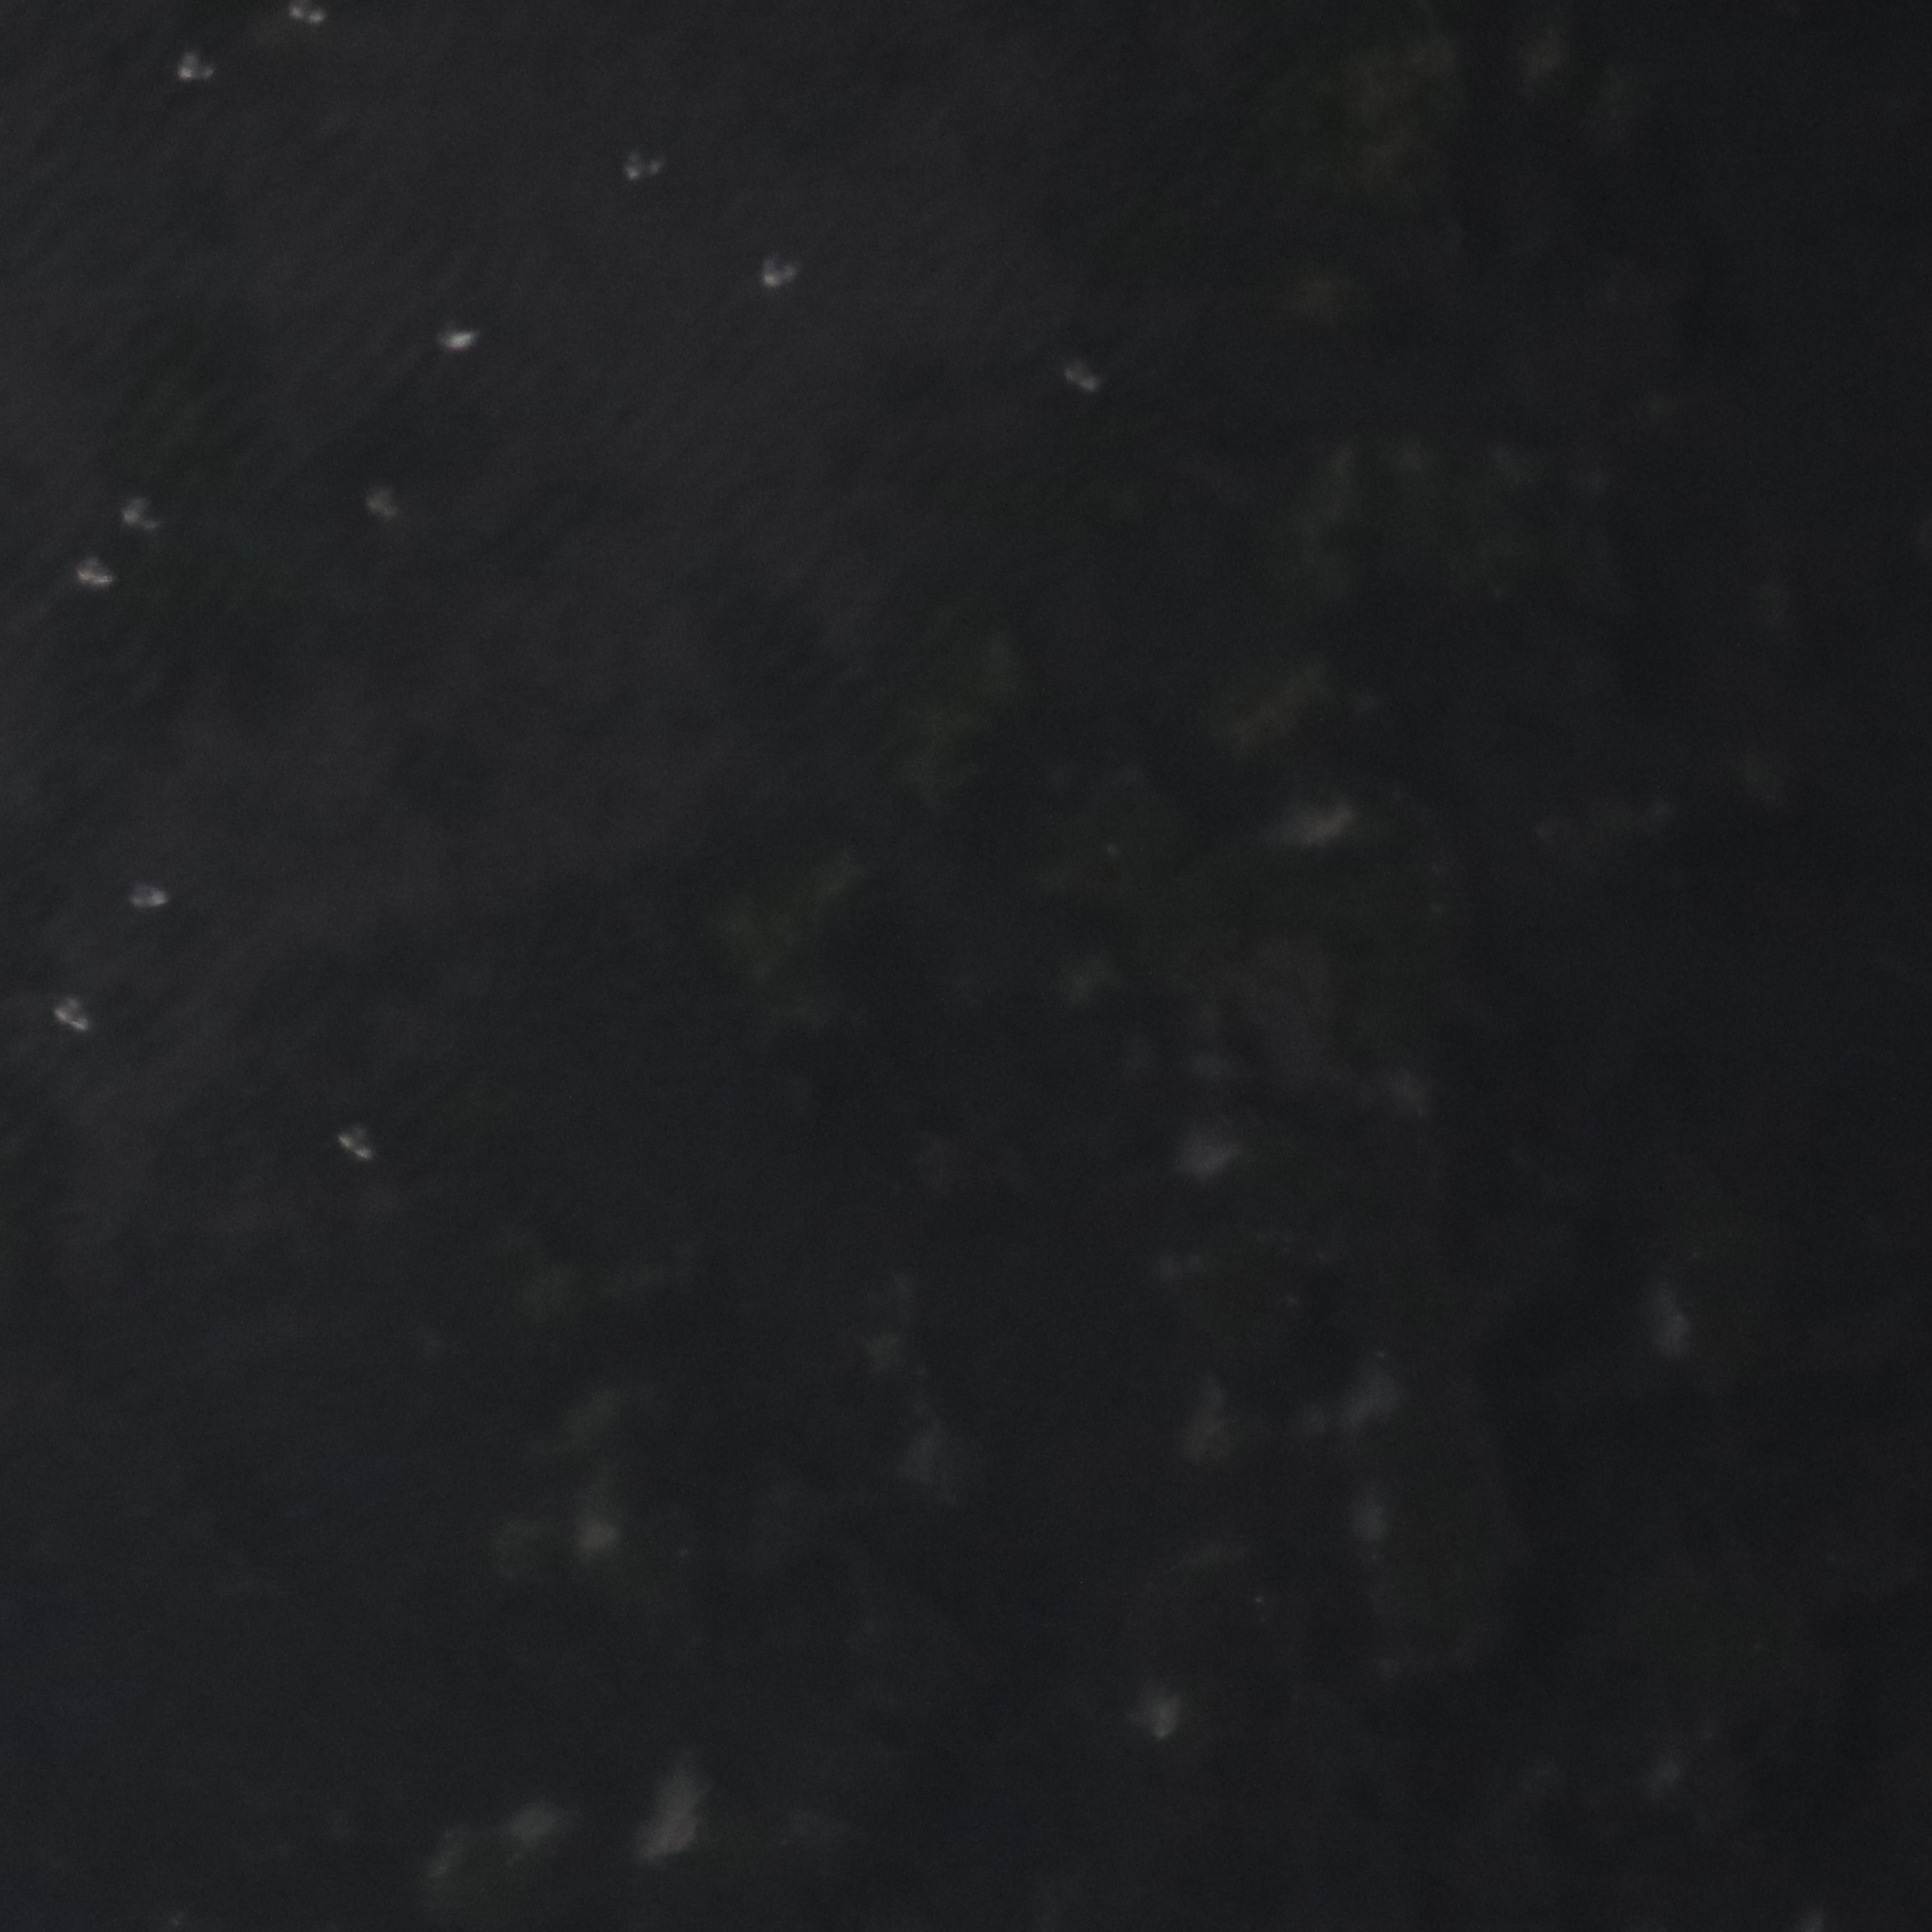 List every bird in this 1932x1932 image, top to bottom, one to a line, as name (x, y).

brant (190, 64)
brant (642, 163)
brant (778, 276)
brant (456, 338)
brant (1076, 368)
brant (389, 502)
brant (135, 512)
brant (90, 570)
brant (142, 895)
brant (68, 1008)
brant (357, 1140)